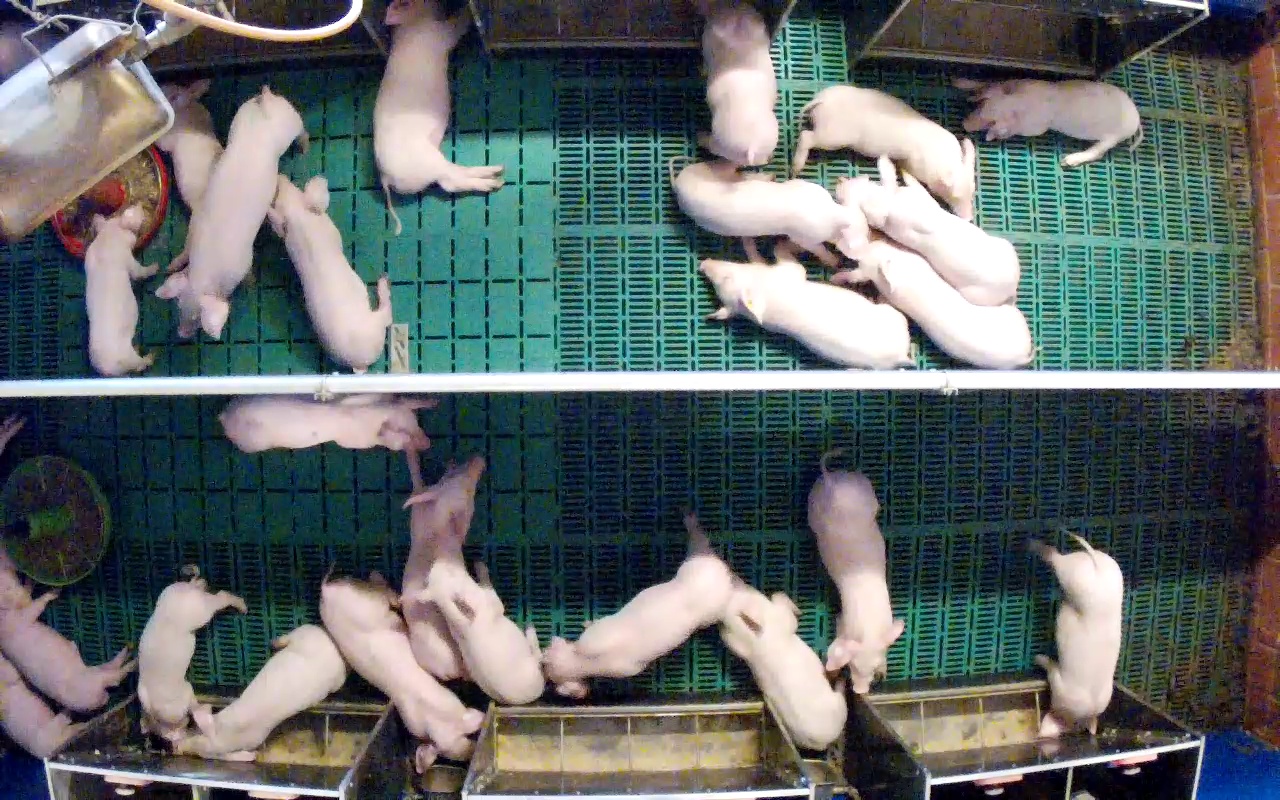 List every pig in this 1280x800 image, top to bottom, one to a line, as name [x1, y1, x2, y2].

pig [369, 0, 507, 237]
pig [692, 0, 780, 169]
pig [952, 74, 1145, 170]
pig [152, 75, 225, 276]
pig [155, 84, 311, 340]
pig [790, 85, 977, 221]
pig [669, 153, 874, 272]
pig [836, 156, 1021, 305]
pig [266, 170, 393, 373]
pig [82, 202, 160, 375]
pig [830, 226, 1041, 371]
pig [698, 237, 917, 369]
pig [219, 394, 440, 455]
pig [1, 415, 34, 611]
pig [400, 441, 485, 683]
pig [807, 450, 904, 695]
pig [540, 513, 736, 701]
pig [1027, 527, 1126, 739]
pig [415, 530, 548, 707]
pig [319, 560, 486, 775]
pig [137, 565, 245, 742]
pig [720, 571, 848, 752]
pig [2, 585, 140, 715]
pig [171, 623, 351, 764]
pig [0, 654, 86, 760]